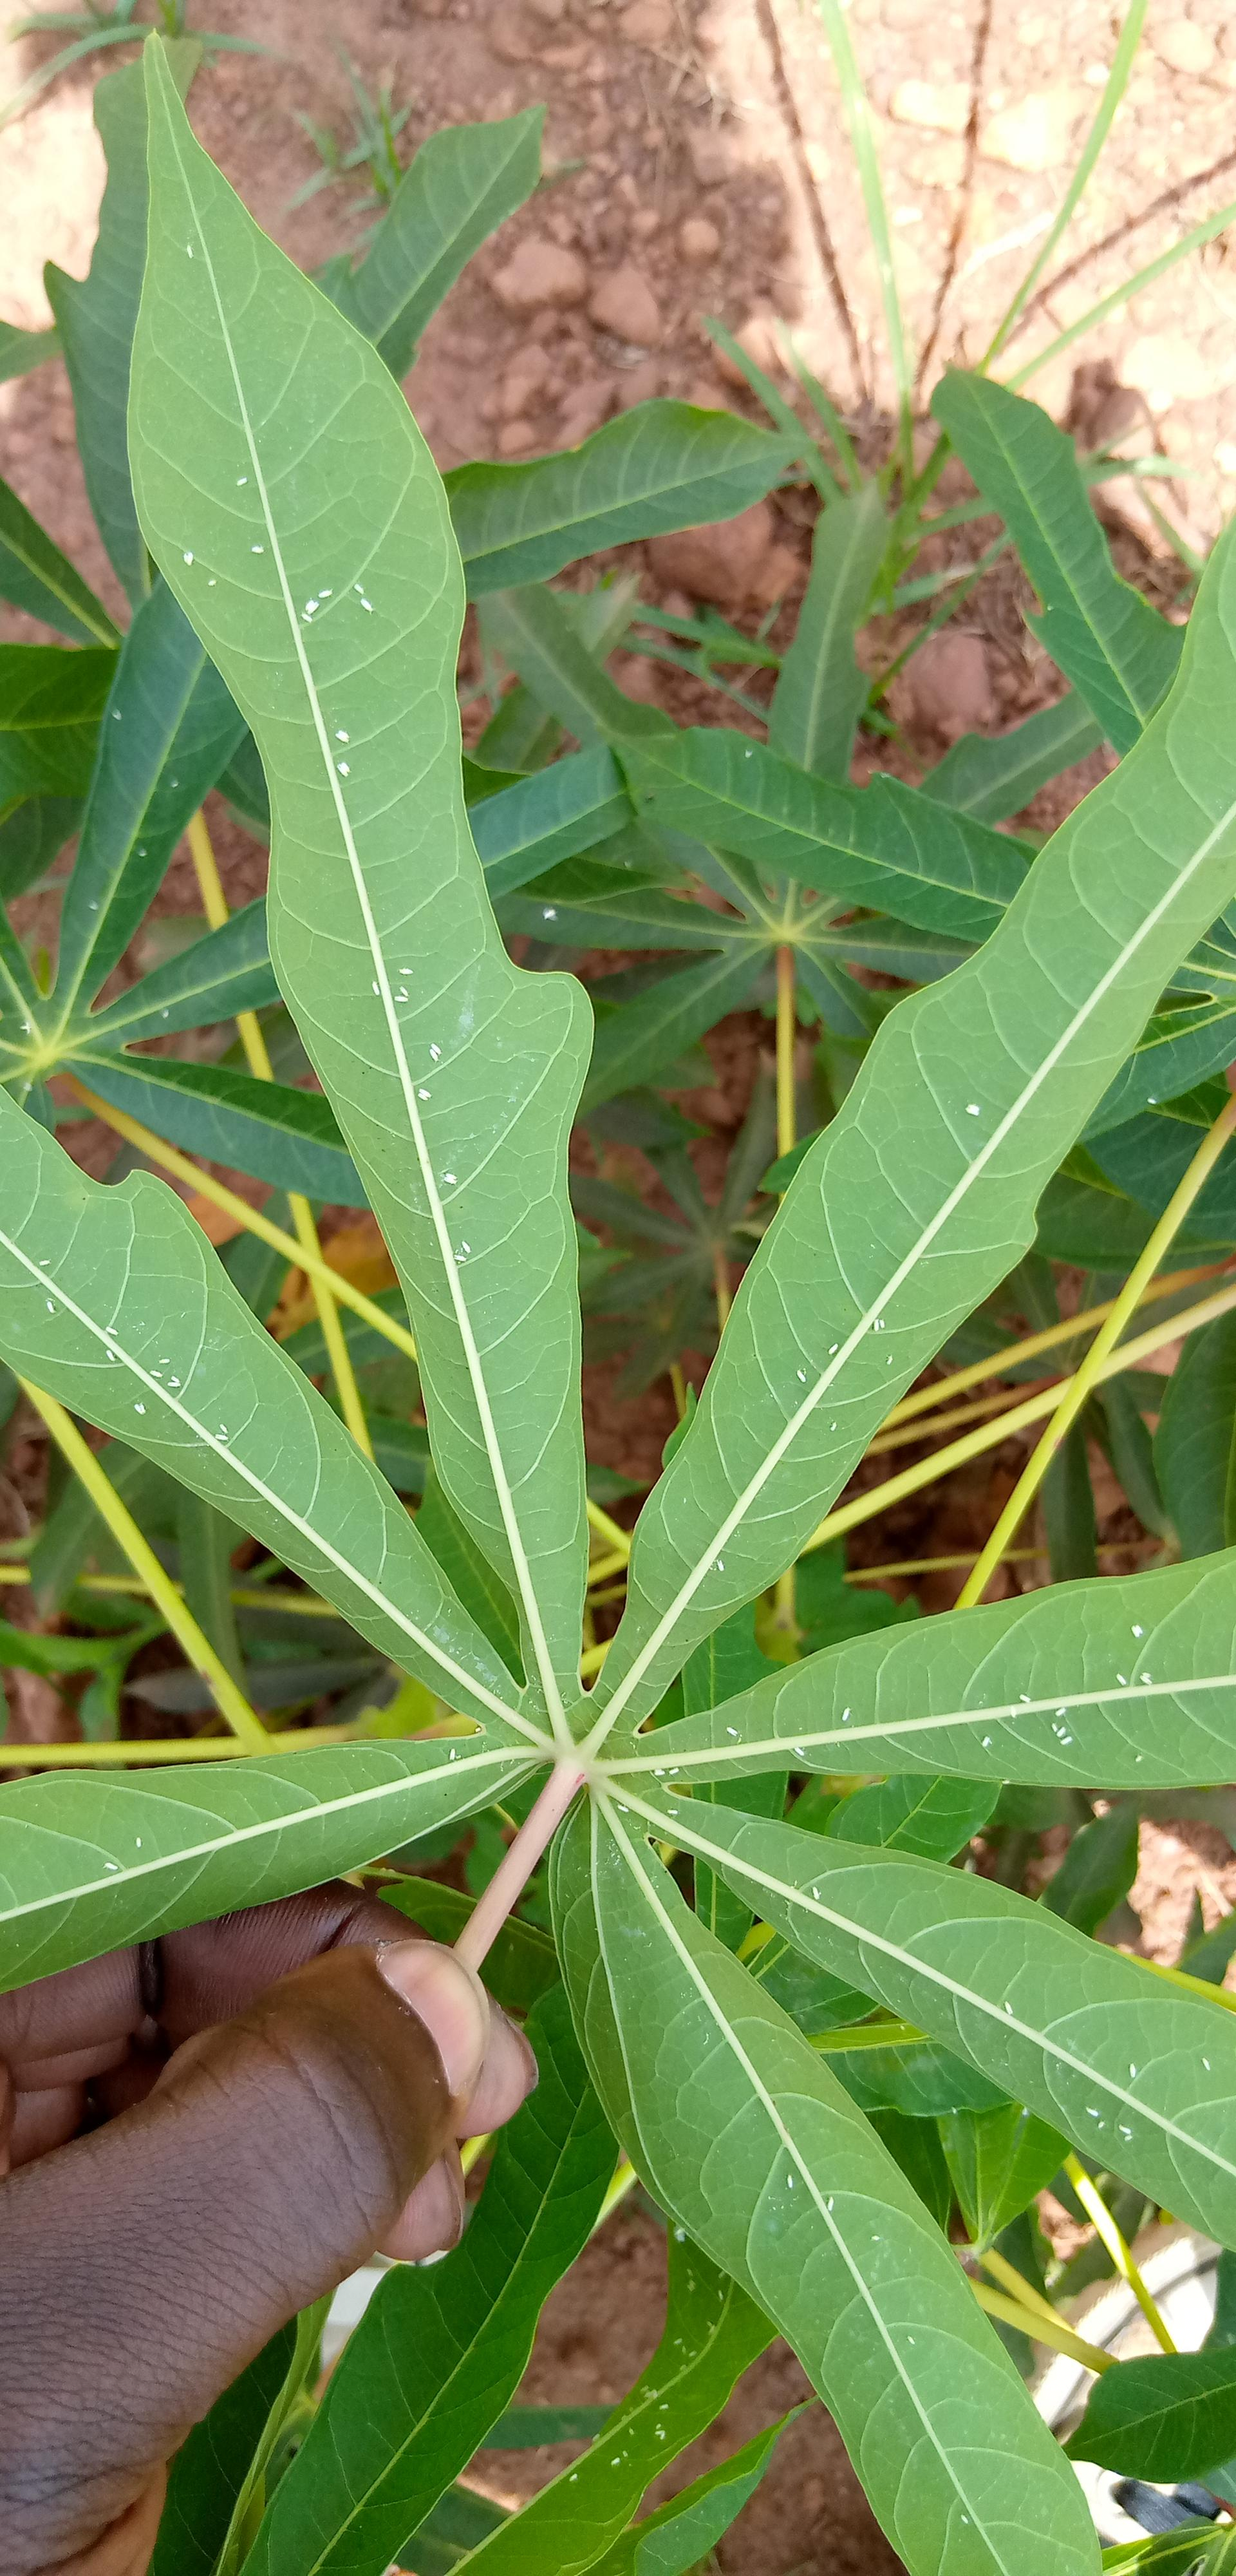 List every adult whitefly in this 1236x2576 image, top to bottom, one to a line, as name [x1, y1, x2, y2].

whitefly [183, 243, 196, 261]
whitefly [234, 473, 252, 491]
whitefly [250, 543, 266, 560]
whitefly [181, 549, 196, 568]
whitefly [206, 577, 218, 590]
whitefly [351, 582, 369, 595]
whitefly [316, 587, 333, 601]
whitefly [358, 597, 375, 614]
whitefly [304, 598, 321, 616]
whitefly [298, 611, 315, 625]
whitefly [332, 726, 353, 750]
whitefly [335, 759, 357, 779]
whitefly [540, 905, 561, 923]
whitefly [397, 964, 415, 978]
whitefly [370, 979, 382, 999]
whitefly [398, 985, 410, 999]
whitefly [391, 994, 410, 1005]
whitefly [429, 1040, 443, 1056]
whitefly [427, 1046, 442, 1061]
whitefly [417, 1087, 435, 1103]
whitefly [1144, 1095, 1158, 1108]
whitefly [962, 1101, 981, 1119]
whitefly [439, 1170, 461, 1188]
whitefly [458, 1237, 474, 1255]
whitefly [451, 1252, 469, 1266]
whitefly [34, 1258, 55, 1268]
whitefly [44, 1298, 56, 1318]
whitefly [879, 1316, 888, 1331]
whitefly [873, 1316, 880, 1332]
whitefly [103, 1324, 120, 1337]
whitefly [825, 1341, 843, 1359]
whitefly [104, 1348, 117, 1363]
whitefly [881, 1353, 897, 1368]
whitefly [157, 1356, 171, 1365]
whitefly [794, 1364, 811, 1386]
whitefly [147, 1367, 164, 1380]
whitefly [169, 1374, 182, 1383]
whitefly [165, 1381, 182, 1388]
whitefly [131, 1399, 148, 1417]
whitefly [827, 1419, 841, 1435]
whitefly [217, 1420, 232, 1435]
whitefly [214, 1433, 231, 1443]
whitefly [715, 1557, 729, 1573]
whitefly [1128, 1622, 1147, 1639]
whitefly [1114, 1671, 1128, 1688]
whitefly [1141, 1671, 1152, 1679]
whitefly [1138, 1674, 1154, 1686]
whitefly [1016, 1691, 1033, 1705]
whitefly [839, 1704, 854, 1725]
whitefly [1053, 1706, 1069, 1719]
whitefly [1049, 1721, 1060, 1735]
whitefly [473, 1725, 483, 1735]
whitefly [724, 1725, 740, 1739]
whitefly [1056, 1726, 1068, 1738]
whitefly [980, 1734, 993, 1750]
whitefly [1060, 1735, 1074, 1746]
whitefly [792, 1745, 808, 1759]
whitefly [447, 1746, 458, 1764]
whitefly [1132, 1751, 1146, 1764]
whitefly [666, 1766, 682, 1777]
whitefly [651, 1766, 665, 1779]
whitefly [615, 1801, 631, 1816]
whitefly [662, 1807, 682, 1817]
whitefly [132, 1835, 145, 1850]
whitefly [100, 1859, 120, 1874]
whitefly [809, 1884, 822, 1902]
whitefly [1000, 1998, 1015, 2016]
whitefly [1200, 2054, 1213, 2072]
whitefly [1127, 2061, 1138, 2081]
whitefly [1081, 2104, 1100, 2117]
whitefly [1020, 2106, 1033, 2118]
whitefly [1096, 2119, 1107, 2133]
whitefly [1116, 2121, 1133, 2135]
whitefly [1123, 2134, 1135, 2143]
whitefly [784, 2170, 796, 2192]
whitefly [824, 2194, 839, 2212]
whitefly [671, 2226, 688, 2246]
whitefly [868, 2233, 884, 2244]
whitefly [903, 2334, 918, 2349]
whitefly [657, 2401, 670, 2412]
whitefly [654, 2429, 668, 2441]
whitefly [609, 2455, 624, 2468]
whitefly [567, 2471, 580, 2484]
whitefly [958, 2513, 975, 2528]